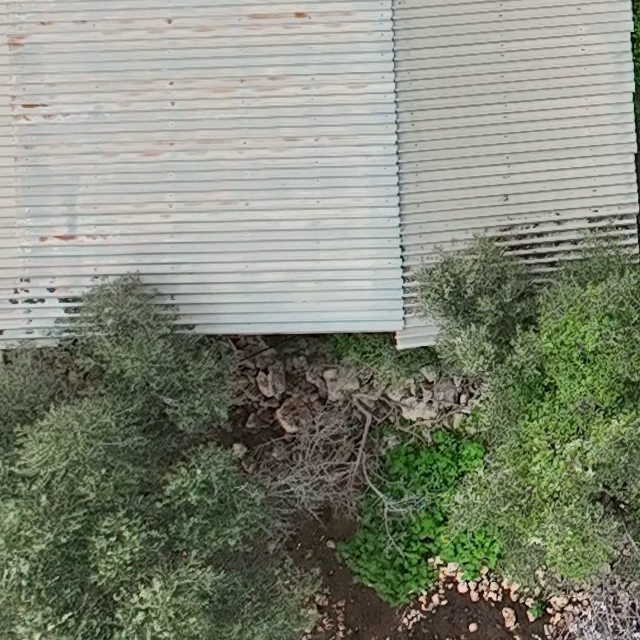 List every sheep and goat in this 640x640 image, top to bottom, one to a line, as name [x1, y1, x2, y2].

None